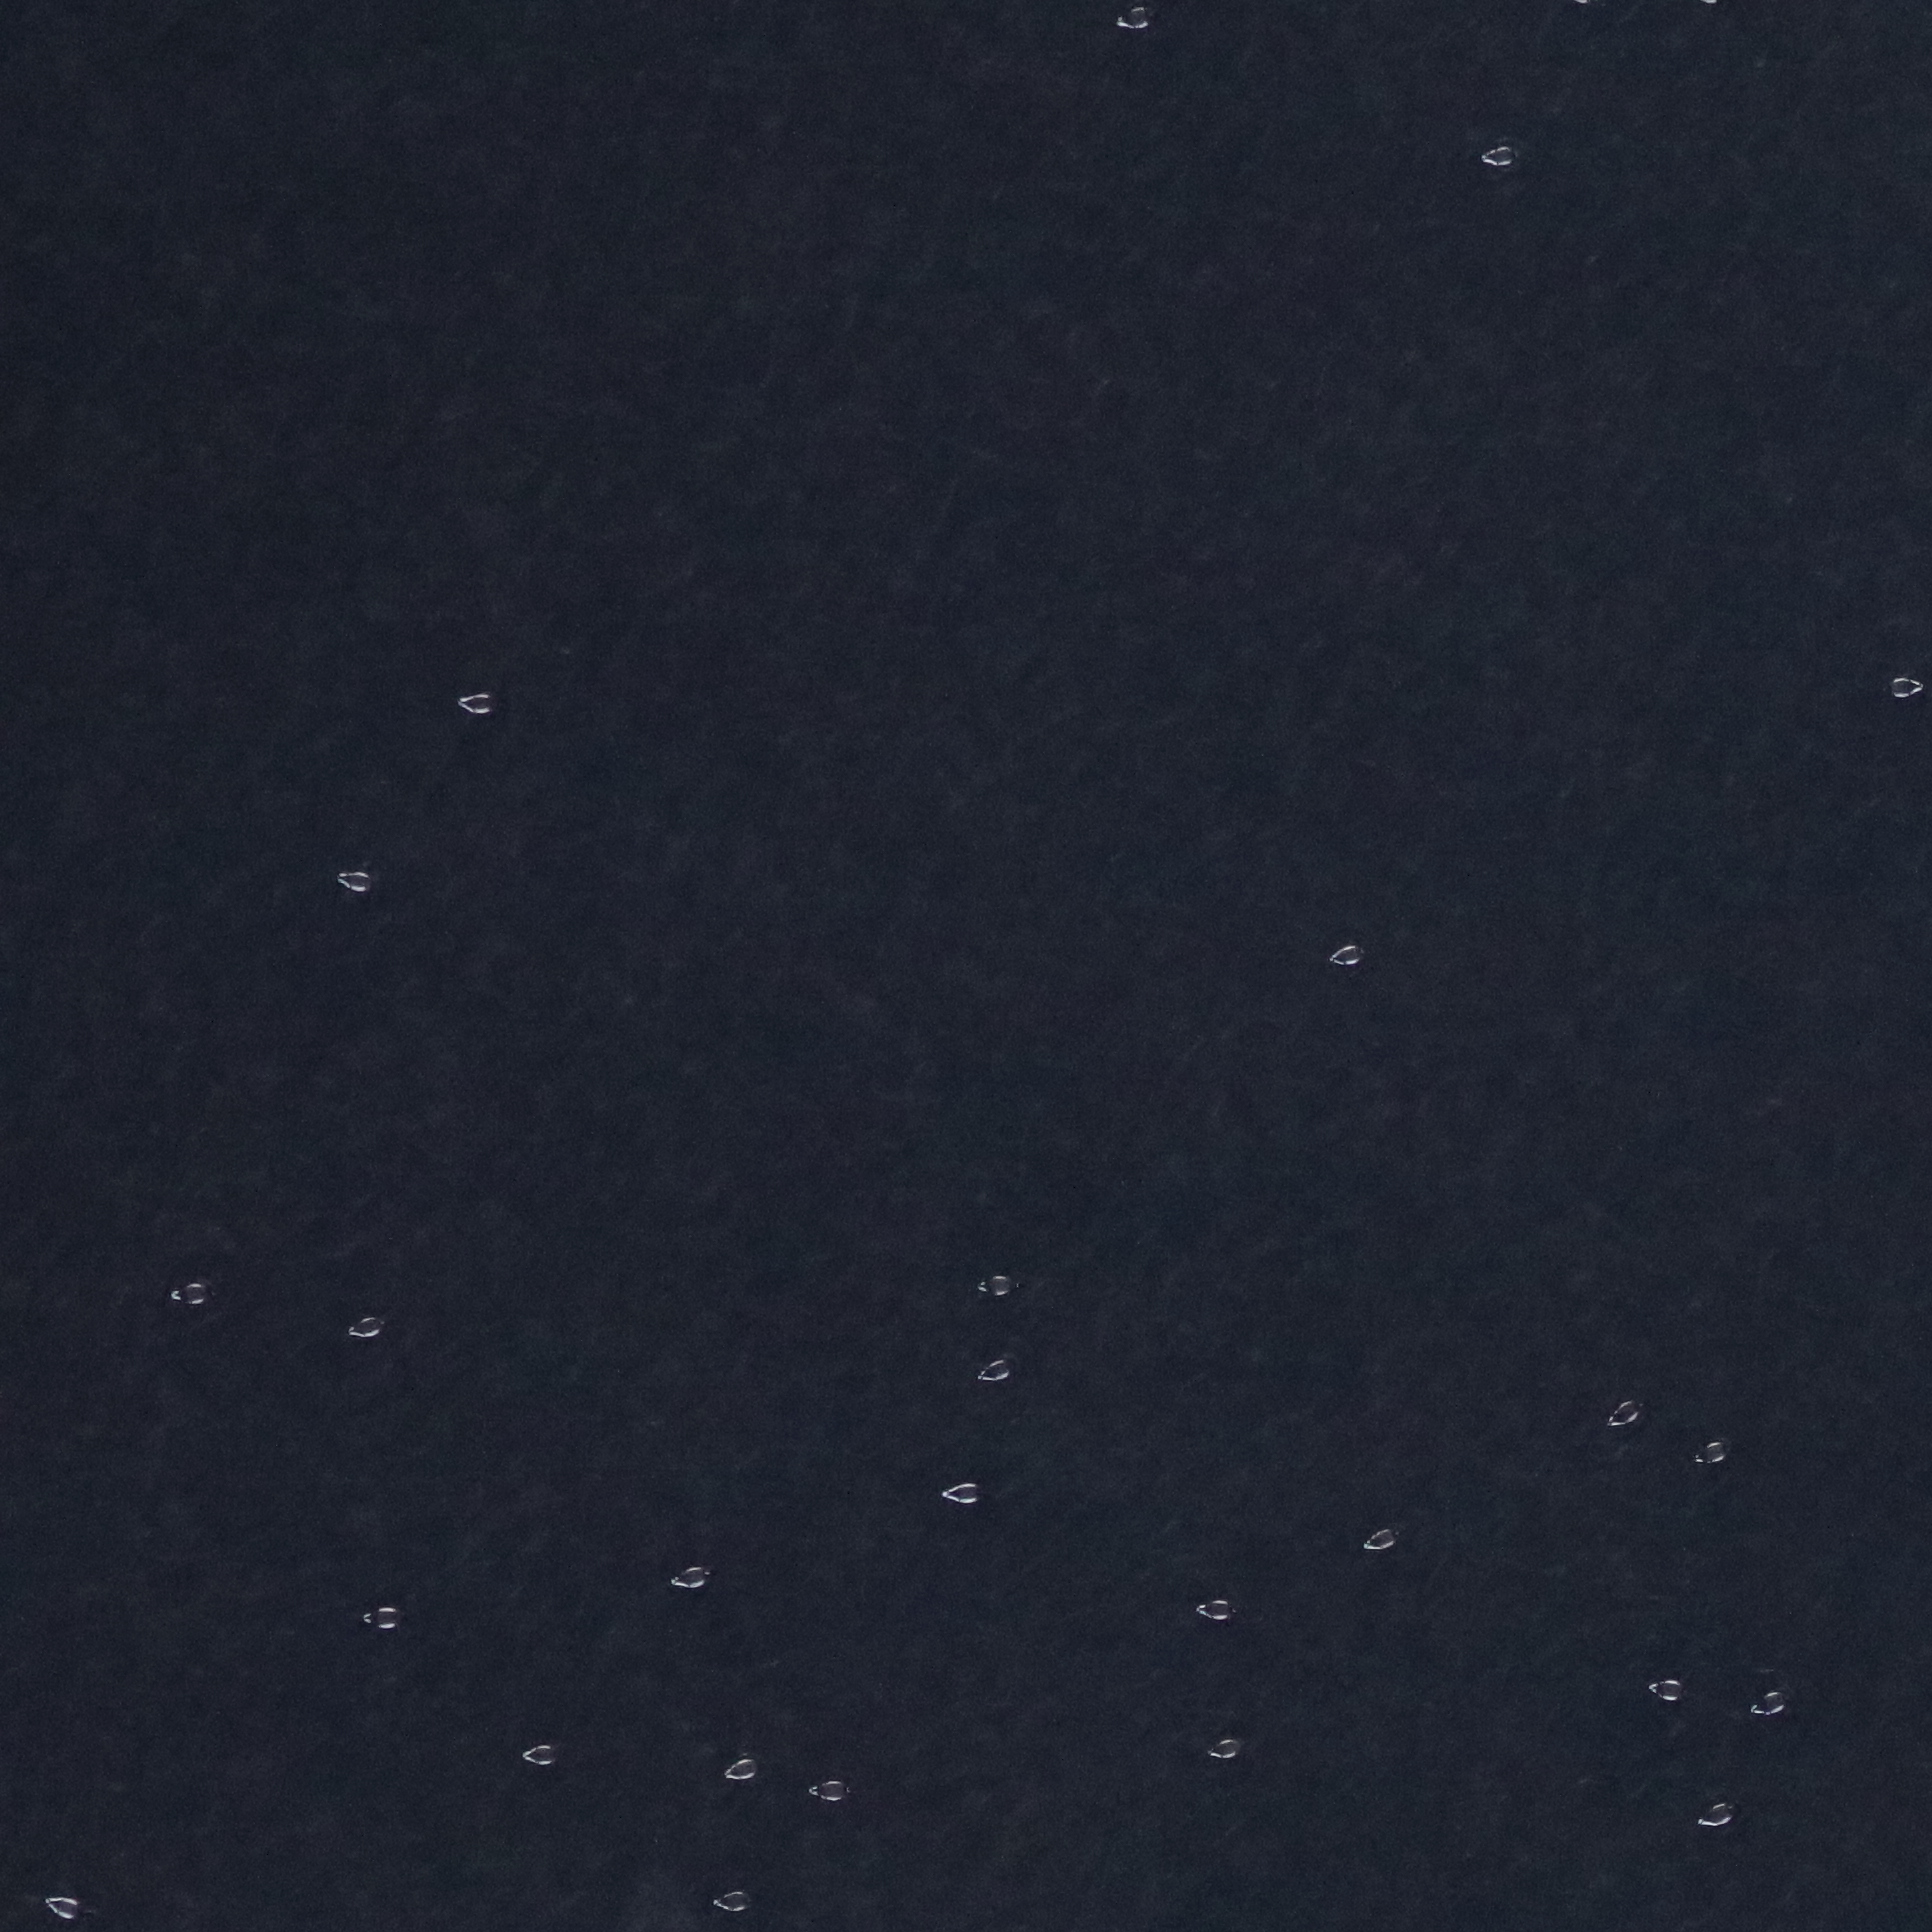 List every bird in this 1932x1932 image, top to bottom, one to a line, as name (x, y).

brant (1134, 19)
brant (1502, 156)
brant (1902, 688)
brant (480, 705)
brant (359, 882)
brant (1348, 955)
brant (1000, 1285)
brant (195, 1292)
brant (369, 1326)
brant (997, 1370)
brant (1625, 1413)
brant (1713, 1453)
brant (965, 1492)
brant (1381, 1539)
brant (693, 1577)
brant (1218, 1609)
brant (384, 1617)
brant (1667, 1689)
brant (1770, 1702)
brant (1227, 1750)
brant (544, 1755)
brant (743, 1768)
brant (832, 1790)
brant (1717, 1814)
brant (735, 1901)
brant (67, 1908)